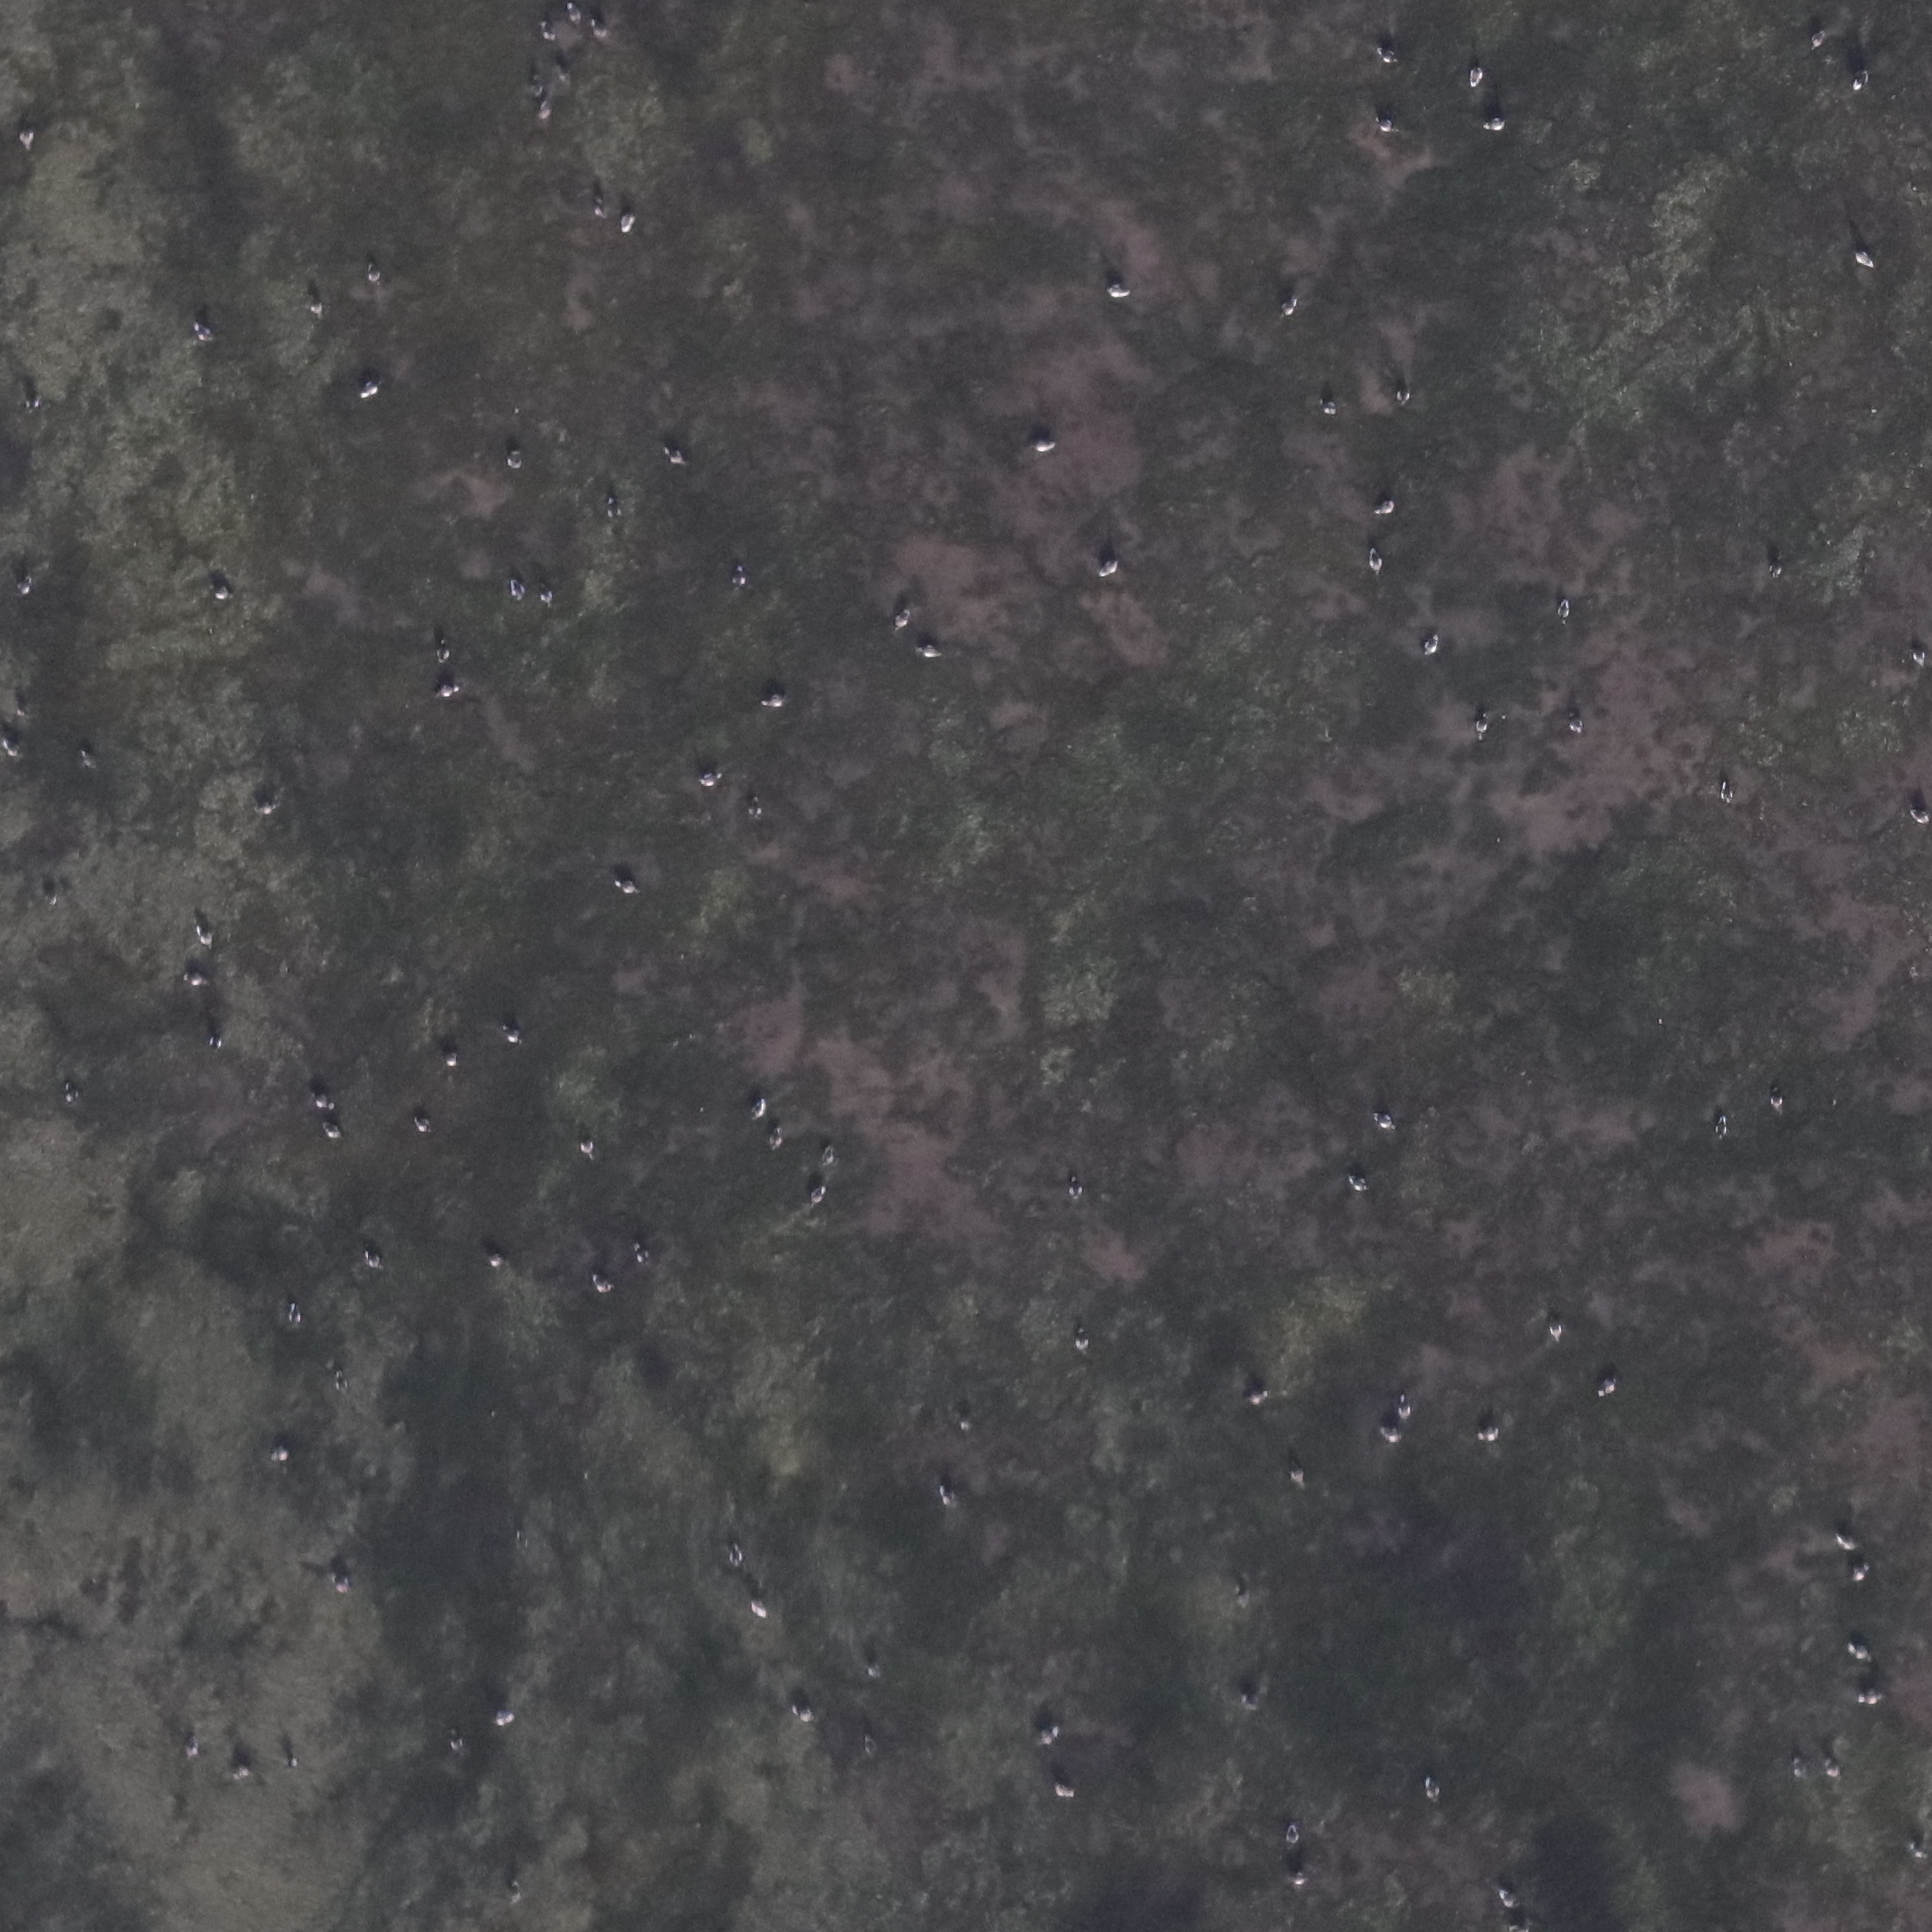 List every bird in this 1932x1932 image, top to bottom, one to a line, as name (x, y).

brant (598, 15)
brant (566, 18)
brant (546, 35)
brant (1821, 41)
brant (1390, 49)
brant (1481, 69)
brant (561, 75)
brant (1863, 75)
brant (542, 106)
brant (1395, 114)
brant (1498, 122)
brant (34, 141)
brant (601, 203)
brant (637, 219)
brant (1863, 255)
brant (356, 270)
brant (1122, 292)
brant (314, 302)
brant (1290, 314)
brant (204, 345)
brant (367, 388)
brant (1416, 400)
brant (29, 406)
brant (1332, 407)
brant (1043, 450)
brant (677, 452)
brant (515, 464)
brant (1392, 503)
brant (609, 507)
brant (1386, 559)
brant (742, 566)
brant (1780, 572)
brant (1120, 582)
brant (513, 587)
brant (227, 588)
brant (29, 589)
brant (555, 591)
brant (1575, 601)
brant (890, 611)
brant (1431, 647)
brant (926, 649)
brant (1922, 653)
brant (440, 656)
brant (446, 685)
brant (774, 689)
brant (26, 706)
brant (1489, 726)
brant (1577, 730)
brant (20, 742)
brant (90, 759)
brant (710, 787)
brant (1730, 796)
brant (267, 803)
brant (749, 806)
brant (1927, 819)
brant (625, 881)
brant (52, 888)
brant (204, 934)
brant (199, 973)
brant (220, 1035)
brant (516, 1035)
brant (457, 1047)
brant (73, 1088)
brant (327, 1103)
brant (1784, 1103)
brant (751, 1108)
brant (427, 1114)
brant (1383, 1125)
brant (1723, 1125)
brant (591, 1134)
brant (767, 1140)
brant (339, 1141)
brant (833, 1159)
brant (1366, 1175)
brant (1085, 1185)
brant (822, 1193)
brant (378, 1252)
brant (634, 1253)
brant (502, 1256)
brant (603, 1273)
brant (298, 1320)
brant (1560, 1321)
brant (1084, 1334)
brant (340, 1375)
brant (1615, 1381)
brant (1259, 1393)
brant (1414, 1403)
brant (965, 1421)
brant (1478, 1427)
brant (1392, 1437)
brant (286, 1440)
brant (1295, 1472)
brant (944, 1502)
brant (1847, 1546)
brant (739, 1551)
brant (1866, 1575)
brant (345, 1577)
brant (1246, 1590)
brant (756, 1610)
brant (1862, 1642)
brant (880, 1660)
brant (1866, 1689)
brant (1250, 1699)
brant (796, 1704)
brant (502, 1722)
brant (1043, 1736)
brant (185, 1743)
brant (468, 1743)
brant (880, 1746)
brant (292, 1760)
brant (245, 1766)
brant (1833, 1767)
brant (1797, 1771)
brant (1065, 1782)
brant (1440, 1790)
brant (1298, 1834)
brant (1928, 1851)
brant (1301, 1882)
brant (517, 1894)
brant (1516, 1896)
brant (1519, 1930)